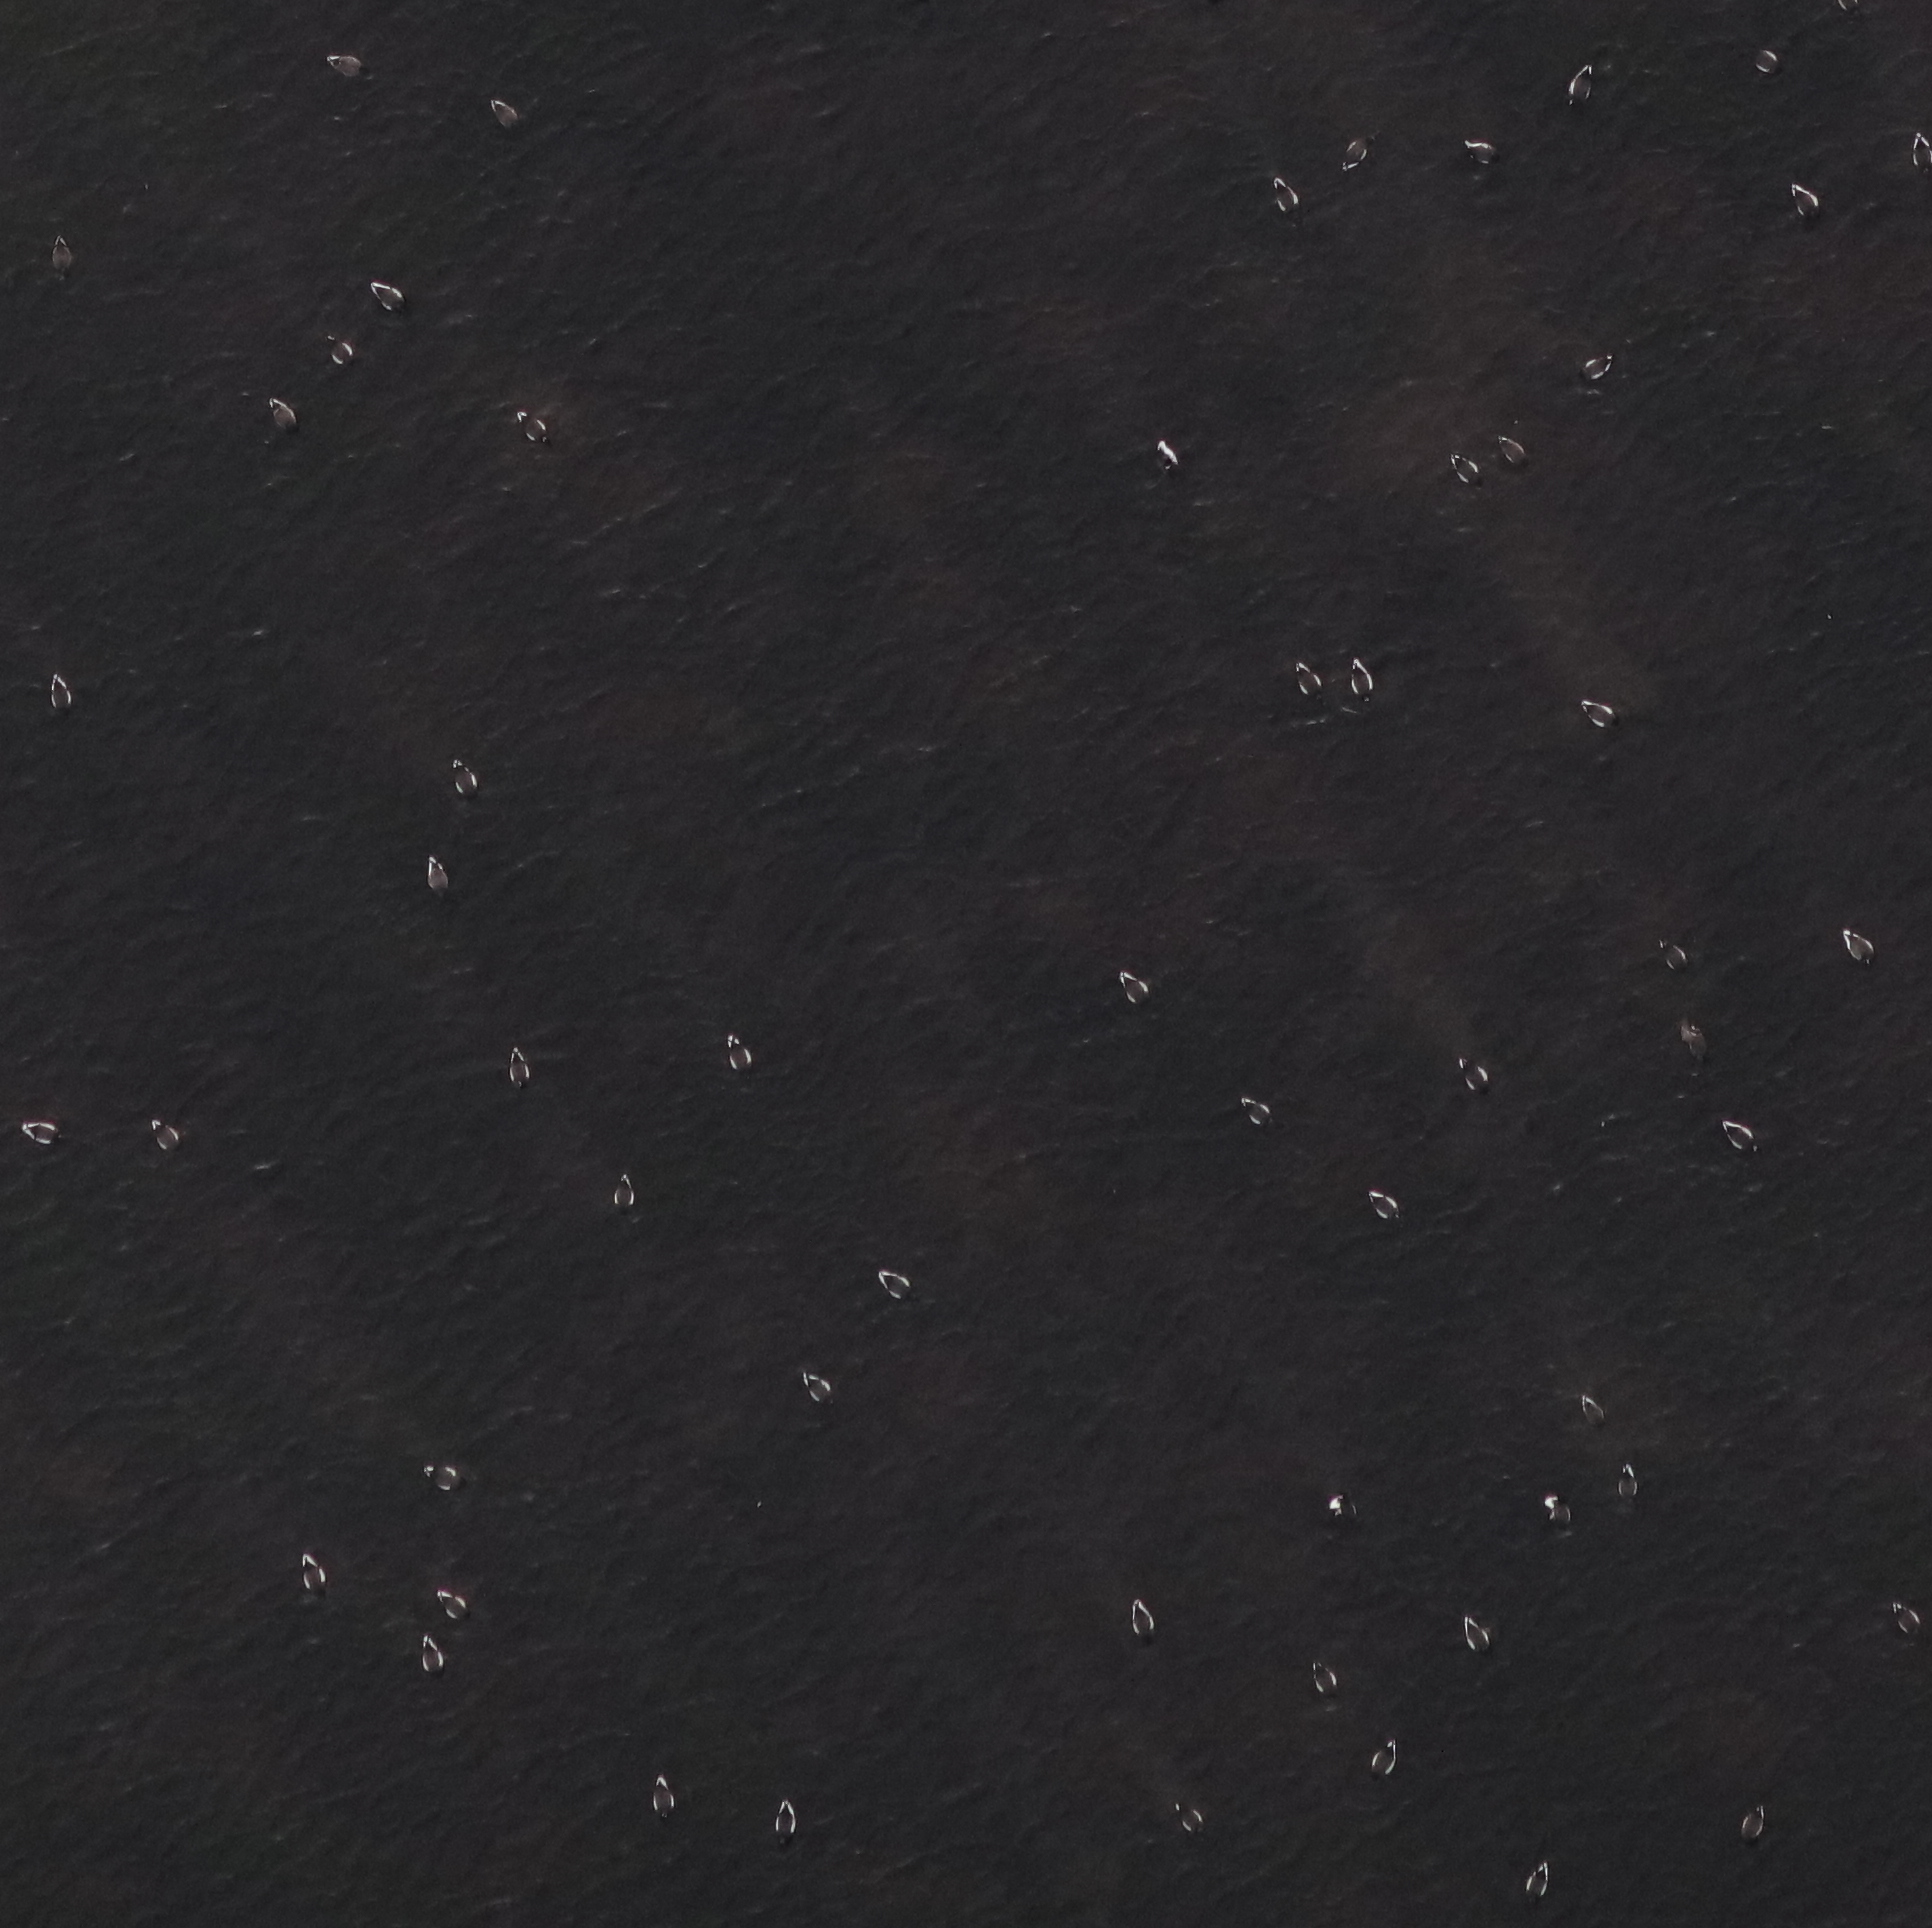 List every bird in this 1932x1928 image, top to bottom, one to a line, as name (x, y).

brant (1766, 61)
brant (351, 68)
brant (1582, 85)
brant (506, 114)
brant (1356, 153)
brant (1482, 153)
brant (1922, 154)
brant (1286, 196)
brant (1804, 202)
brant (63, 258)
brant (388, 298)
brant (341, 352)
brant (1597, 368)
brant (283, 416)
brant (532, 428)
brant (1513, 450)
brant (1170, 458)
brant (1466, 470)
brant (1309, 680)
brant (1361, 681)
brant (61, 696)
brant (1600, 714)
brant (466, 782)
brant (438, 877)
brant (1860, 948)
brant (1674, 955)
brant (1135, 989)
brant (1695, 1046)
brant (738, 1056)
brant (518, 1068)
brant (1476, 1076)
brant (1257, 1112)
brant (43, 1133)
brant (166, 1136)
brant (1741, 1137)
brant (624, 1196)
brant (1384, 1206)
brant (897, 1287)
brant (819, 1389)
brant (1594, 1412)
brant (445, 1478)
brant (1629, 1487)
brant (1343, 1508)
brant (1557, 1510)
brant (314, 1575)
brant (454, 1606)
brant (1908, 1620)
brant (1143, 1623)
brant (1477, 1637)
brant (432, 1657)
brant (1325, 1680)
brant (1384, 1761)
brant (663, 1798)
brant (1190, 1819)
brant (786, 1824)
brant (1754, 1827)
brant (1537, 1883)